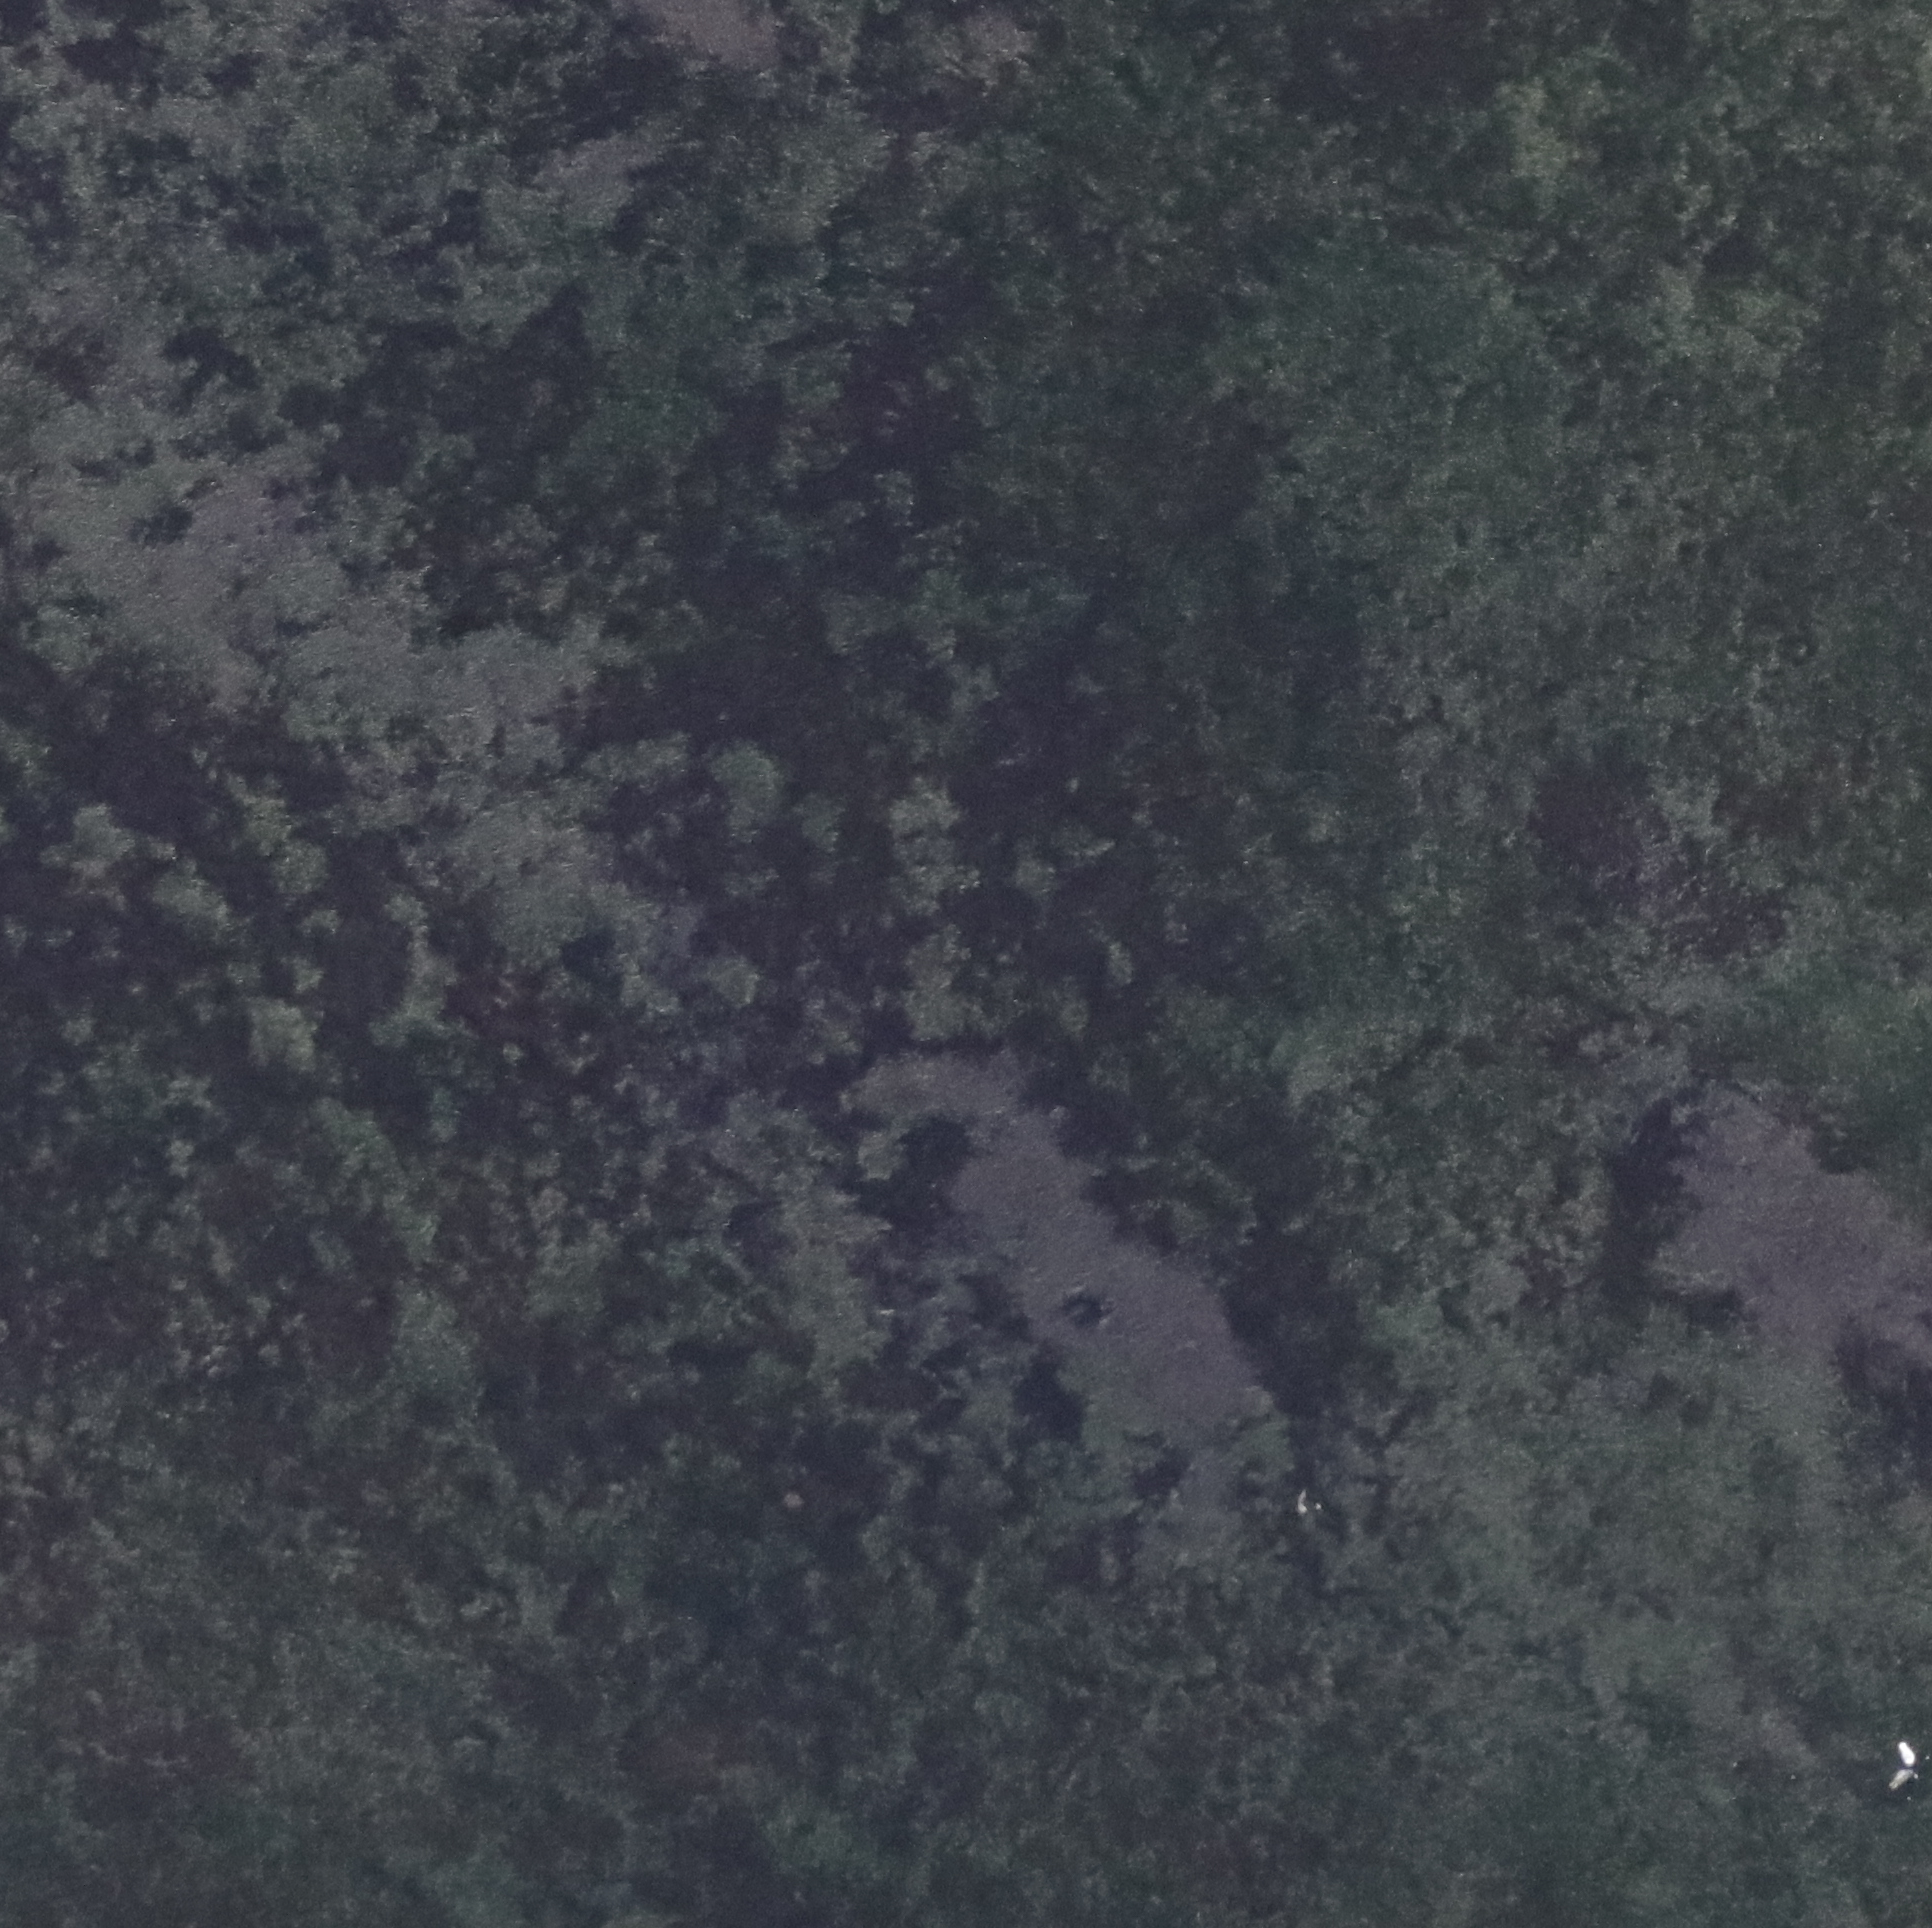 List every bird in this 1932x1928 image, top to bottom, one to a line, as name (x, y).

gull (1904, 1751)
gull (1901, 1779)